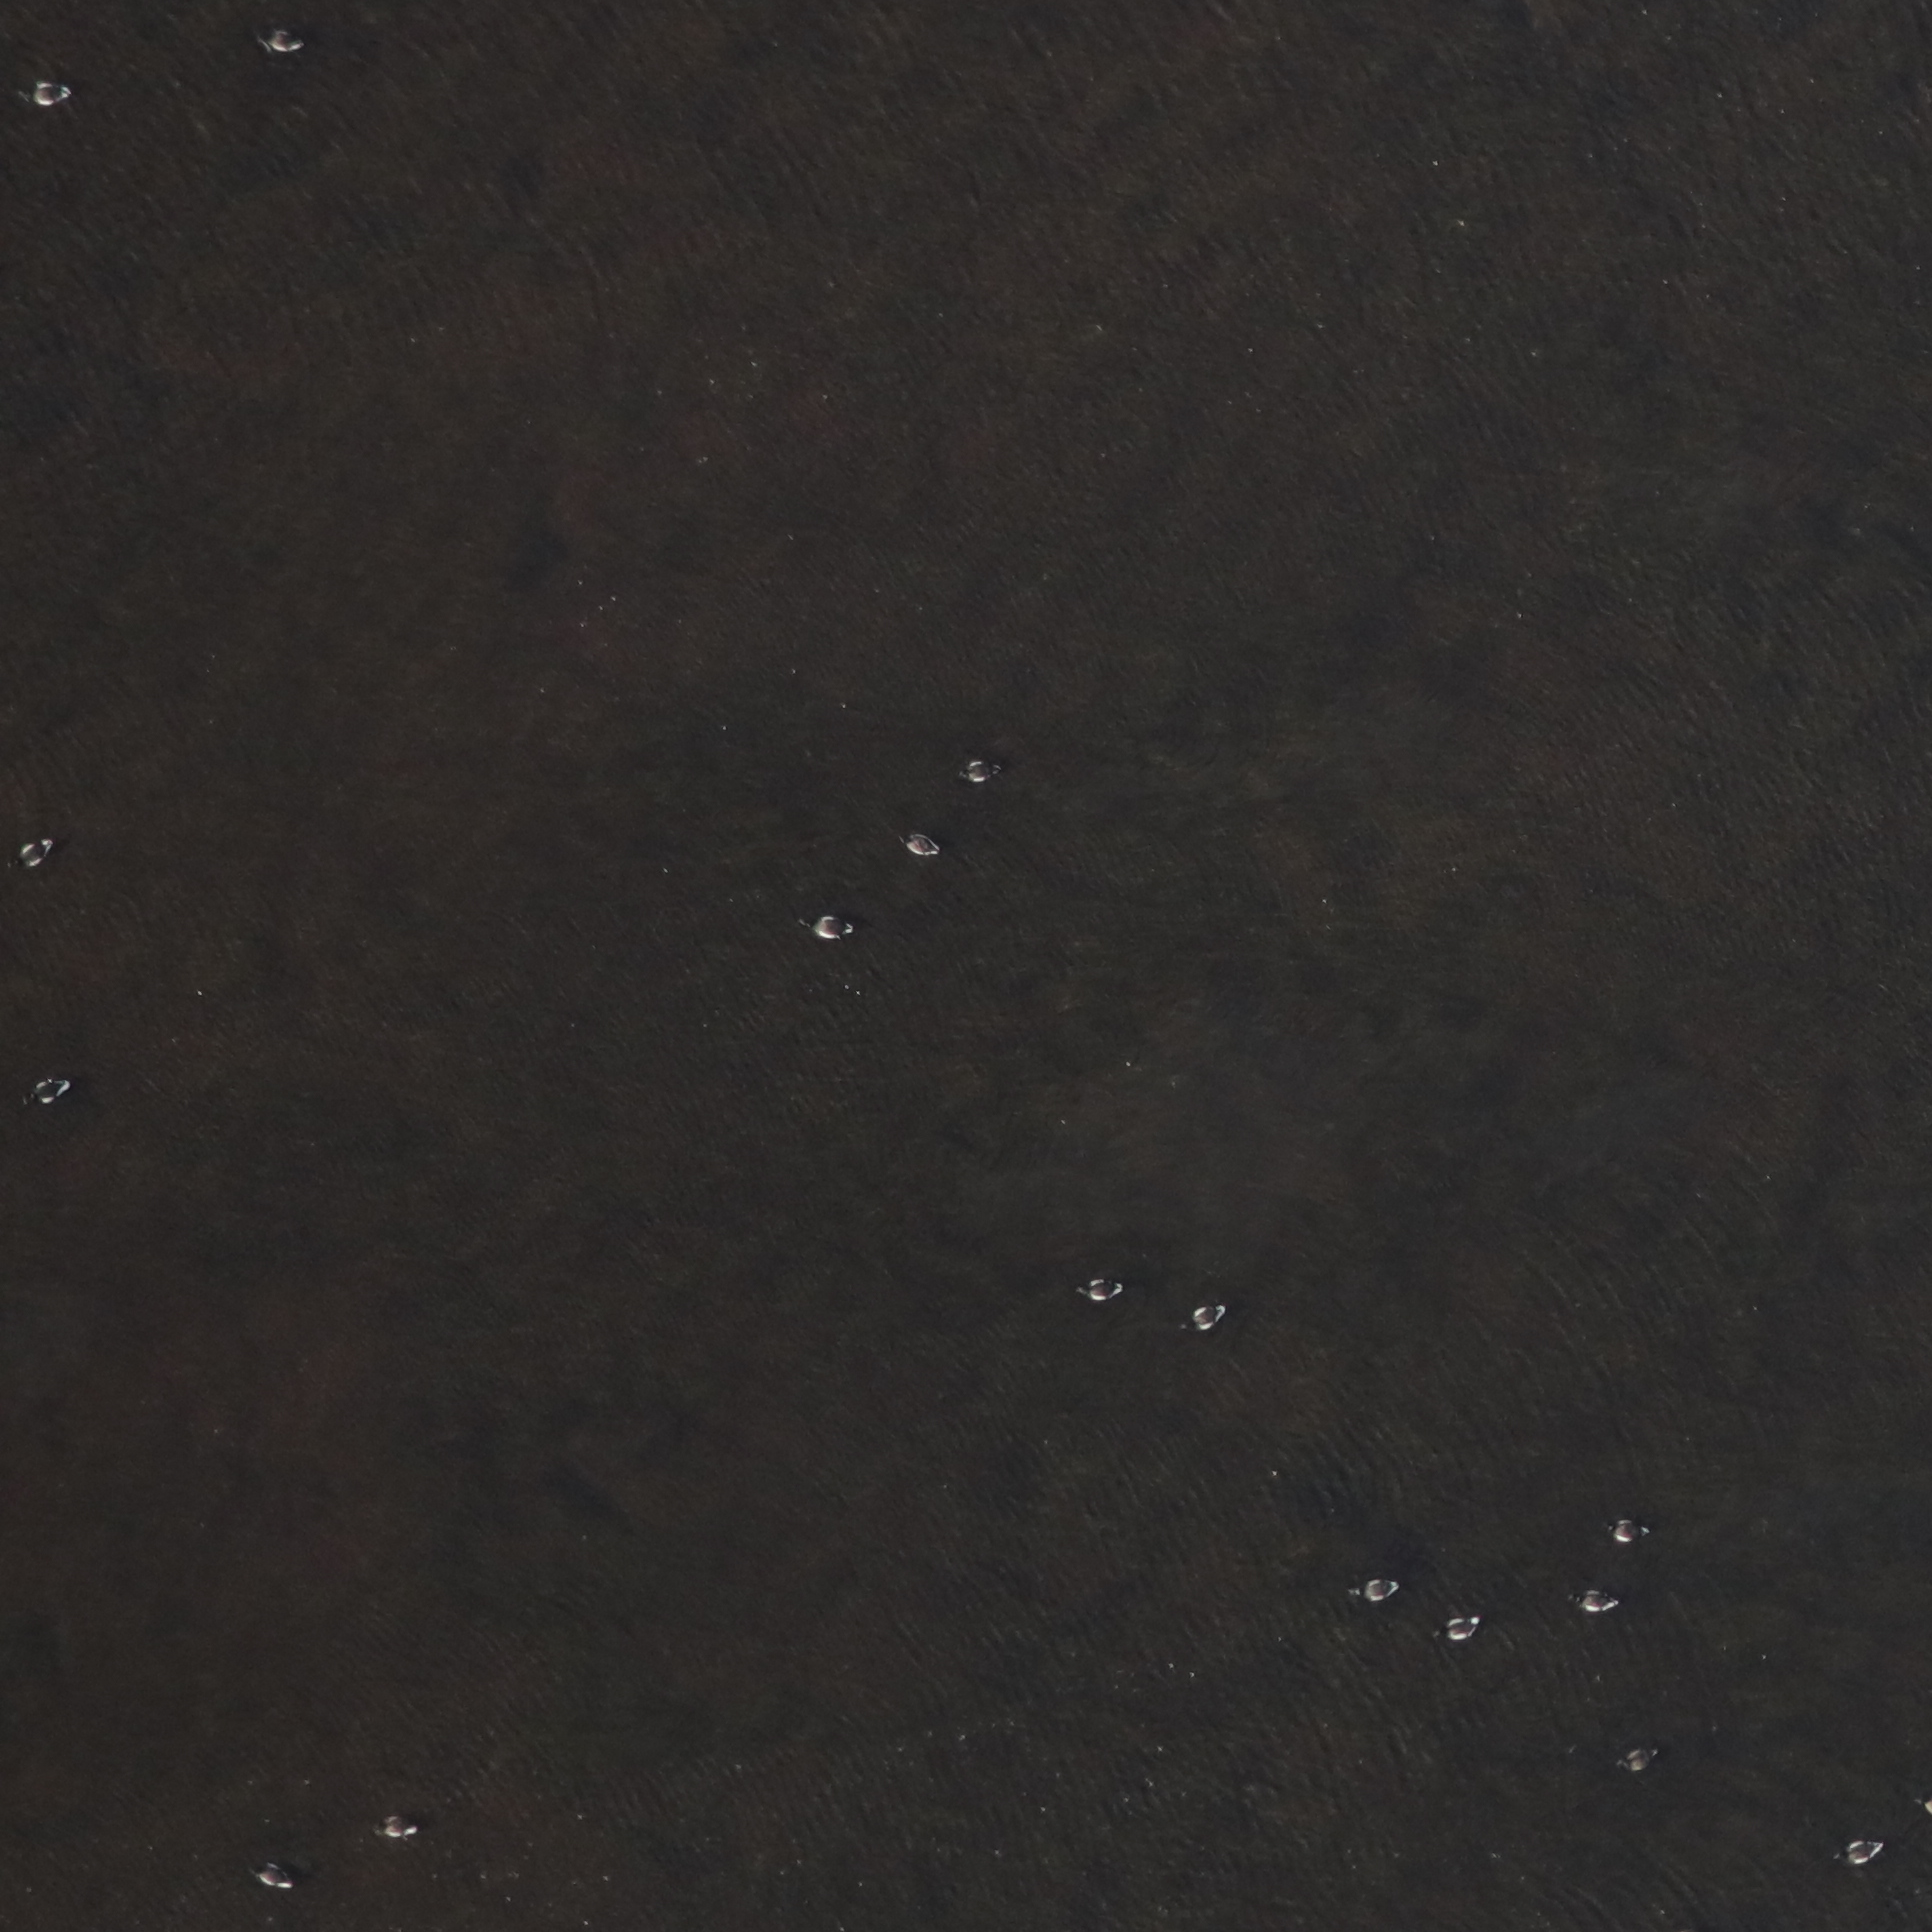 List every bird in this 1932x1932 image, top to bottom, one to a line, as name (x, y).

brant (282, 41)
brant (45, 96)
brant (980, 772)
brant (922, 844)
brant (32, 853)
brant (830, 928)
brant (47, 1089)
brant (1101, 1290)
brant (1207, 1318)
brant (1629, 1531)
brant (1376, 1592)
brant (1595, 1601)
brant (1460, 1629)
brant (1638, 1760)
brant (395, 1827)
brant (1862, 1852)
brant (273, 1877)